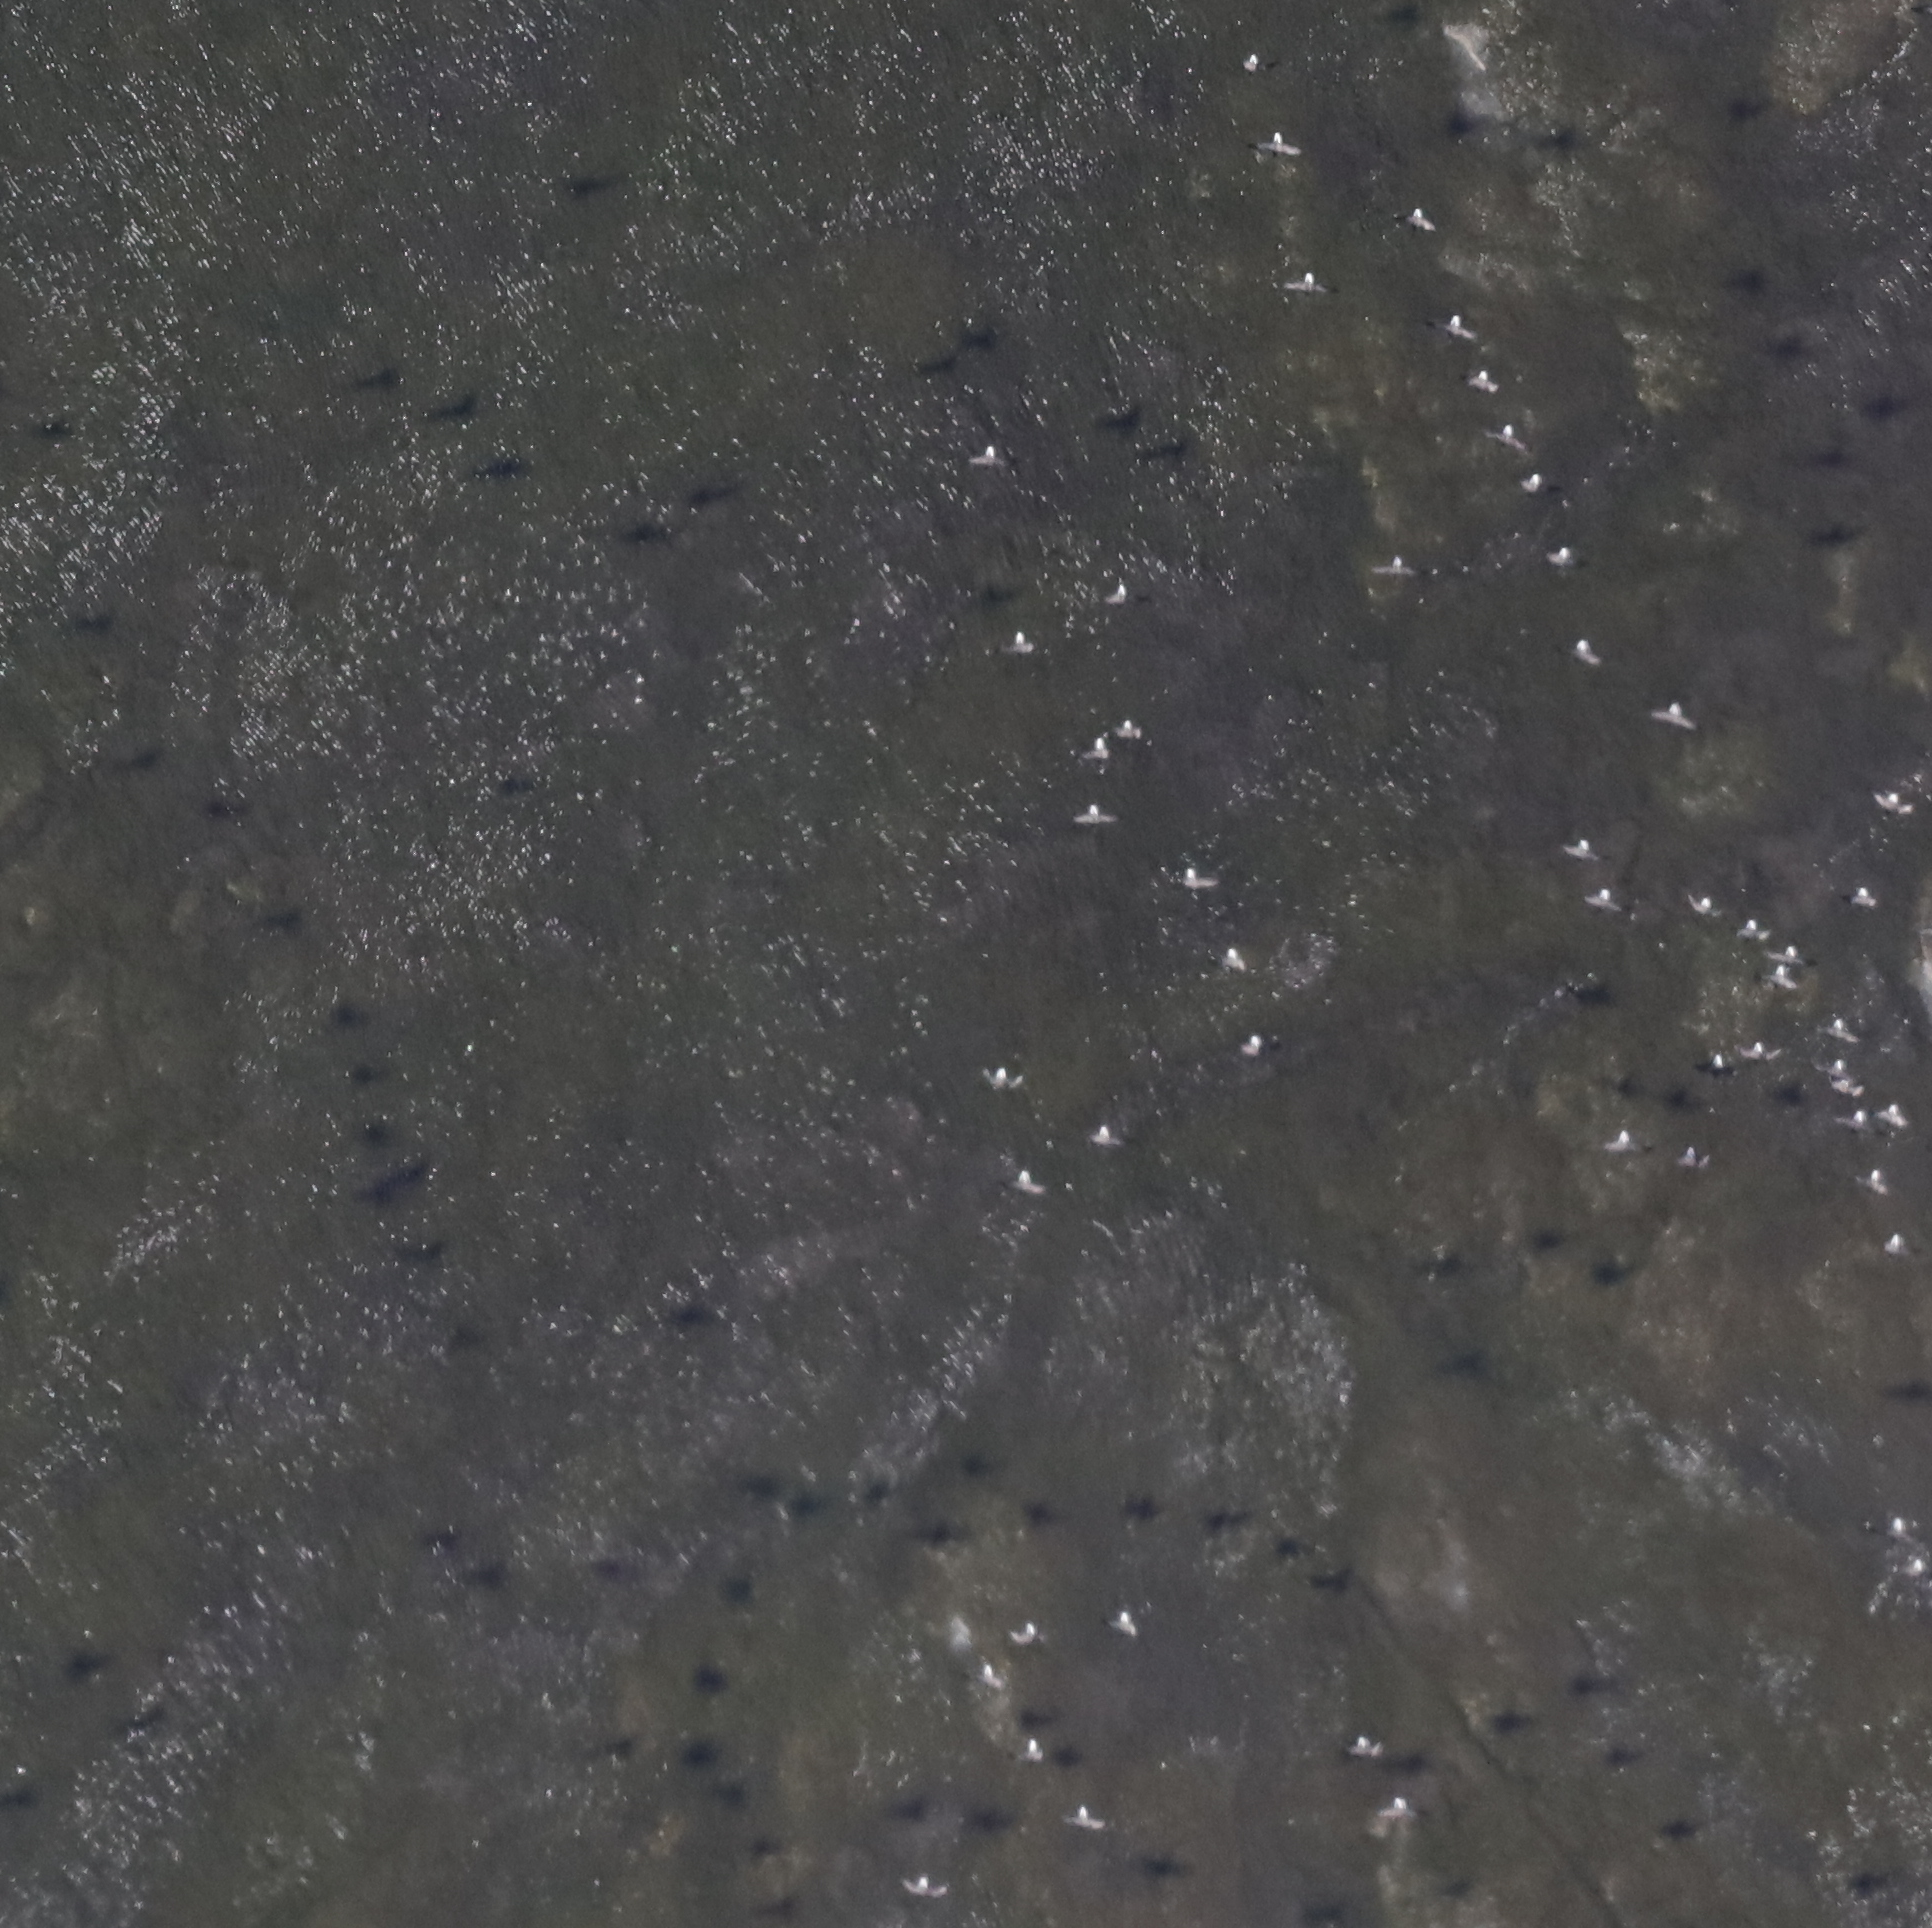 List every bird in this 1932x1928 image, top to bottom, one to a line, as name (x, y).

brant (1249, 63)
brant (1281, 152)
brant (1432, 221)
brant (1308, 282)
brant (1461, 328)
brant (1486, 390)
brant (1516, 438)
brant (991, 449)
brant (1539, 483)
brant (1563, 559)
brant (1397, 563)
brant (1118, 597)
brant (1022, 649)
brant (1588, 651)
brant (1678, 716)
brant (1122, 733)
brant (1098, 752)
brant (1896, 803)
brant (1091, 813)
brant (1584, 845)
brant (1192, 880)
brant (1870, 896)
brant (1611, 906)
brant (1711, 908)
brant (1760, 938)
brant (1802, 956)
brant (1231, 961)
brant (1787, 987)
brant (1840, 1025)
brant (1762, 1048)
brant (1246, 1055)
brant (1724, 1062)
brant (1838, 1070)
brant (1003, 1083)
brant (1851, 1090)
brant (1847, 1118)
brant (1891, 1124)
brant (1103, 1143)
brant (1615, 1147)
brant (1697, 1158)
brant (1029, 1179)
brant (1874, 1185)
brant (1897, 1245)
brant (1905, 1529)
brant (1915, 1572)
brant (1120, 1617)
brant (1028, 1636)
brant (996, 1687)
brant (1372, 1745)
brant (1033, 1761)
brant (1400, 1805)
brant (1082, 1808)
brant (929, 1879)